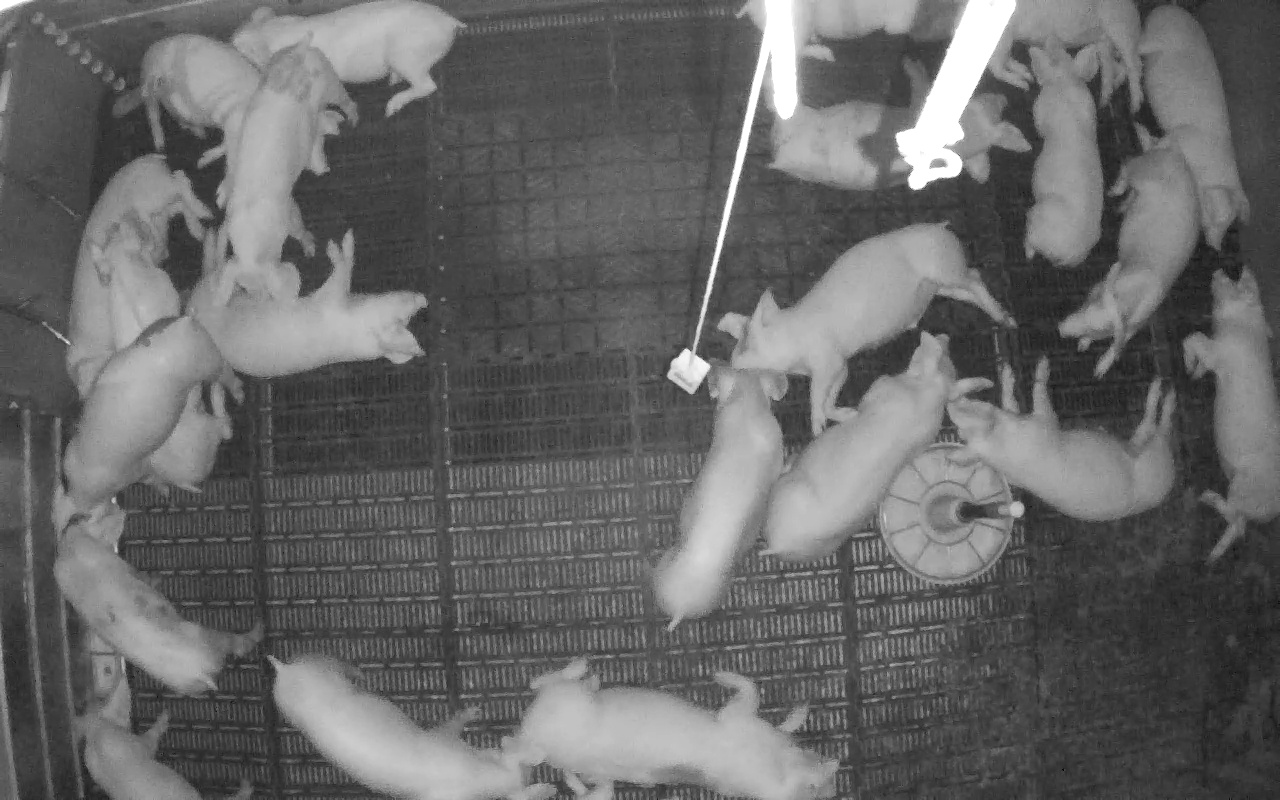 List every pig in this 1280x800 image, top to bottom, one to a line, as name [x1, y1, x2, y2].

pig [227, 0, 468, 119]
pig [737, 0, 920, 63]
pig [909, 0, 1147, 116]
pig [1136, 3, 1253, 252]
pig [209, 31, 361, 309]
pig [112, 33, 346, 212]
pig [1024, 37, 1105, 268]
pig [763, 52, 1031, 193]
pig [1057, 140, 1204, 382]
pig [65, 153, 218, 402]
pig [716, 217, 1018, 438]
pig [86, 221, 236, 496]
pig [184, 222, 431, 378]
pig [1182, 263, 1279, 568]
pig [49, 307, 248, 538]
pig [757, 329, 996, 562]
pig [945, 353, 1180, 524]
pig [646, 356, 790, 633]
pig [52, 509, 265, 698]
pig [266, 652, 559, 799]
pig [516, 655, 842, 799]
pig [74, 674, 256, 800]